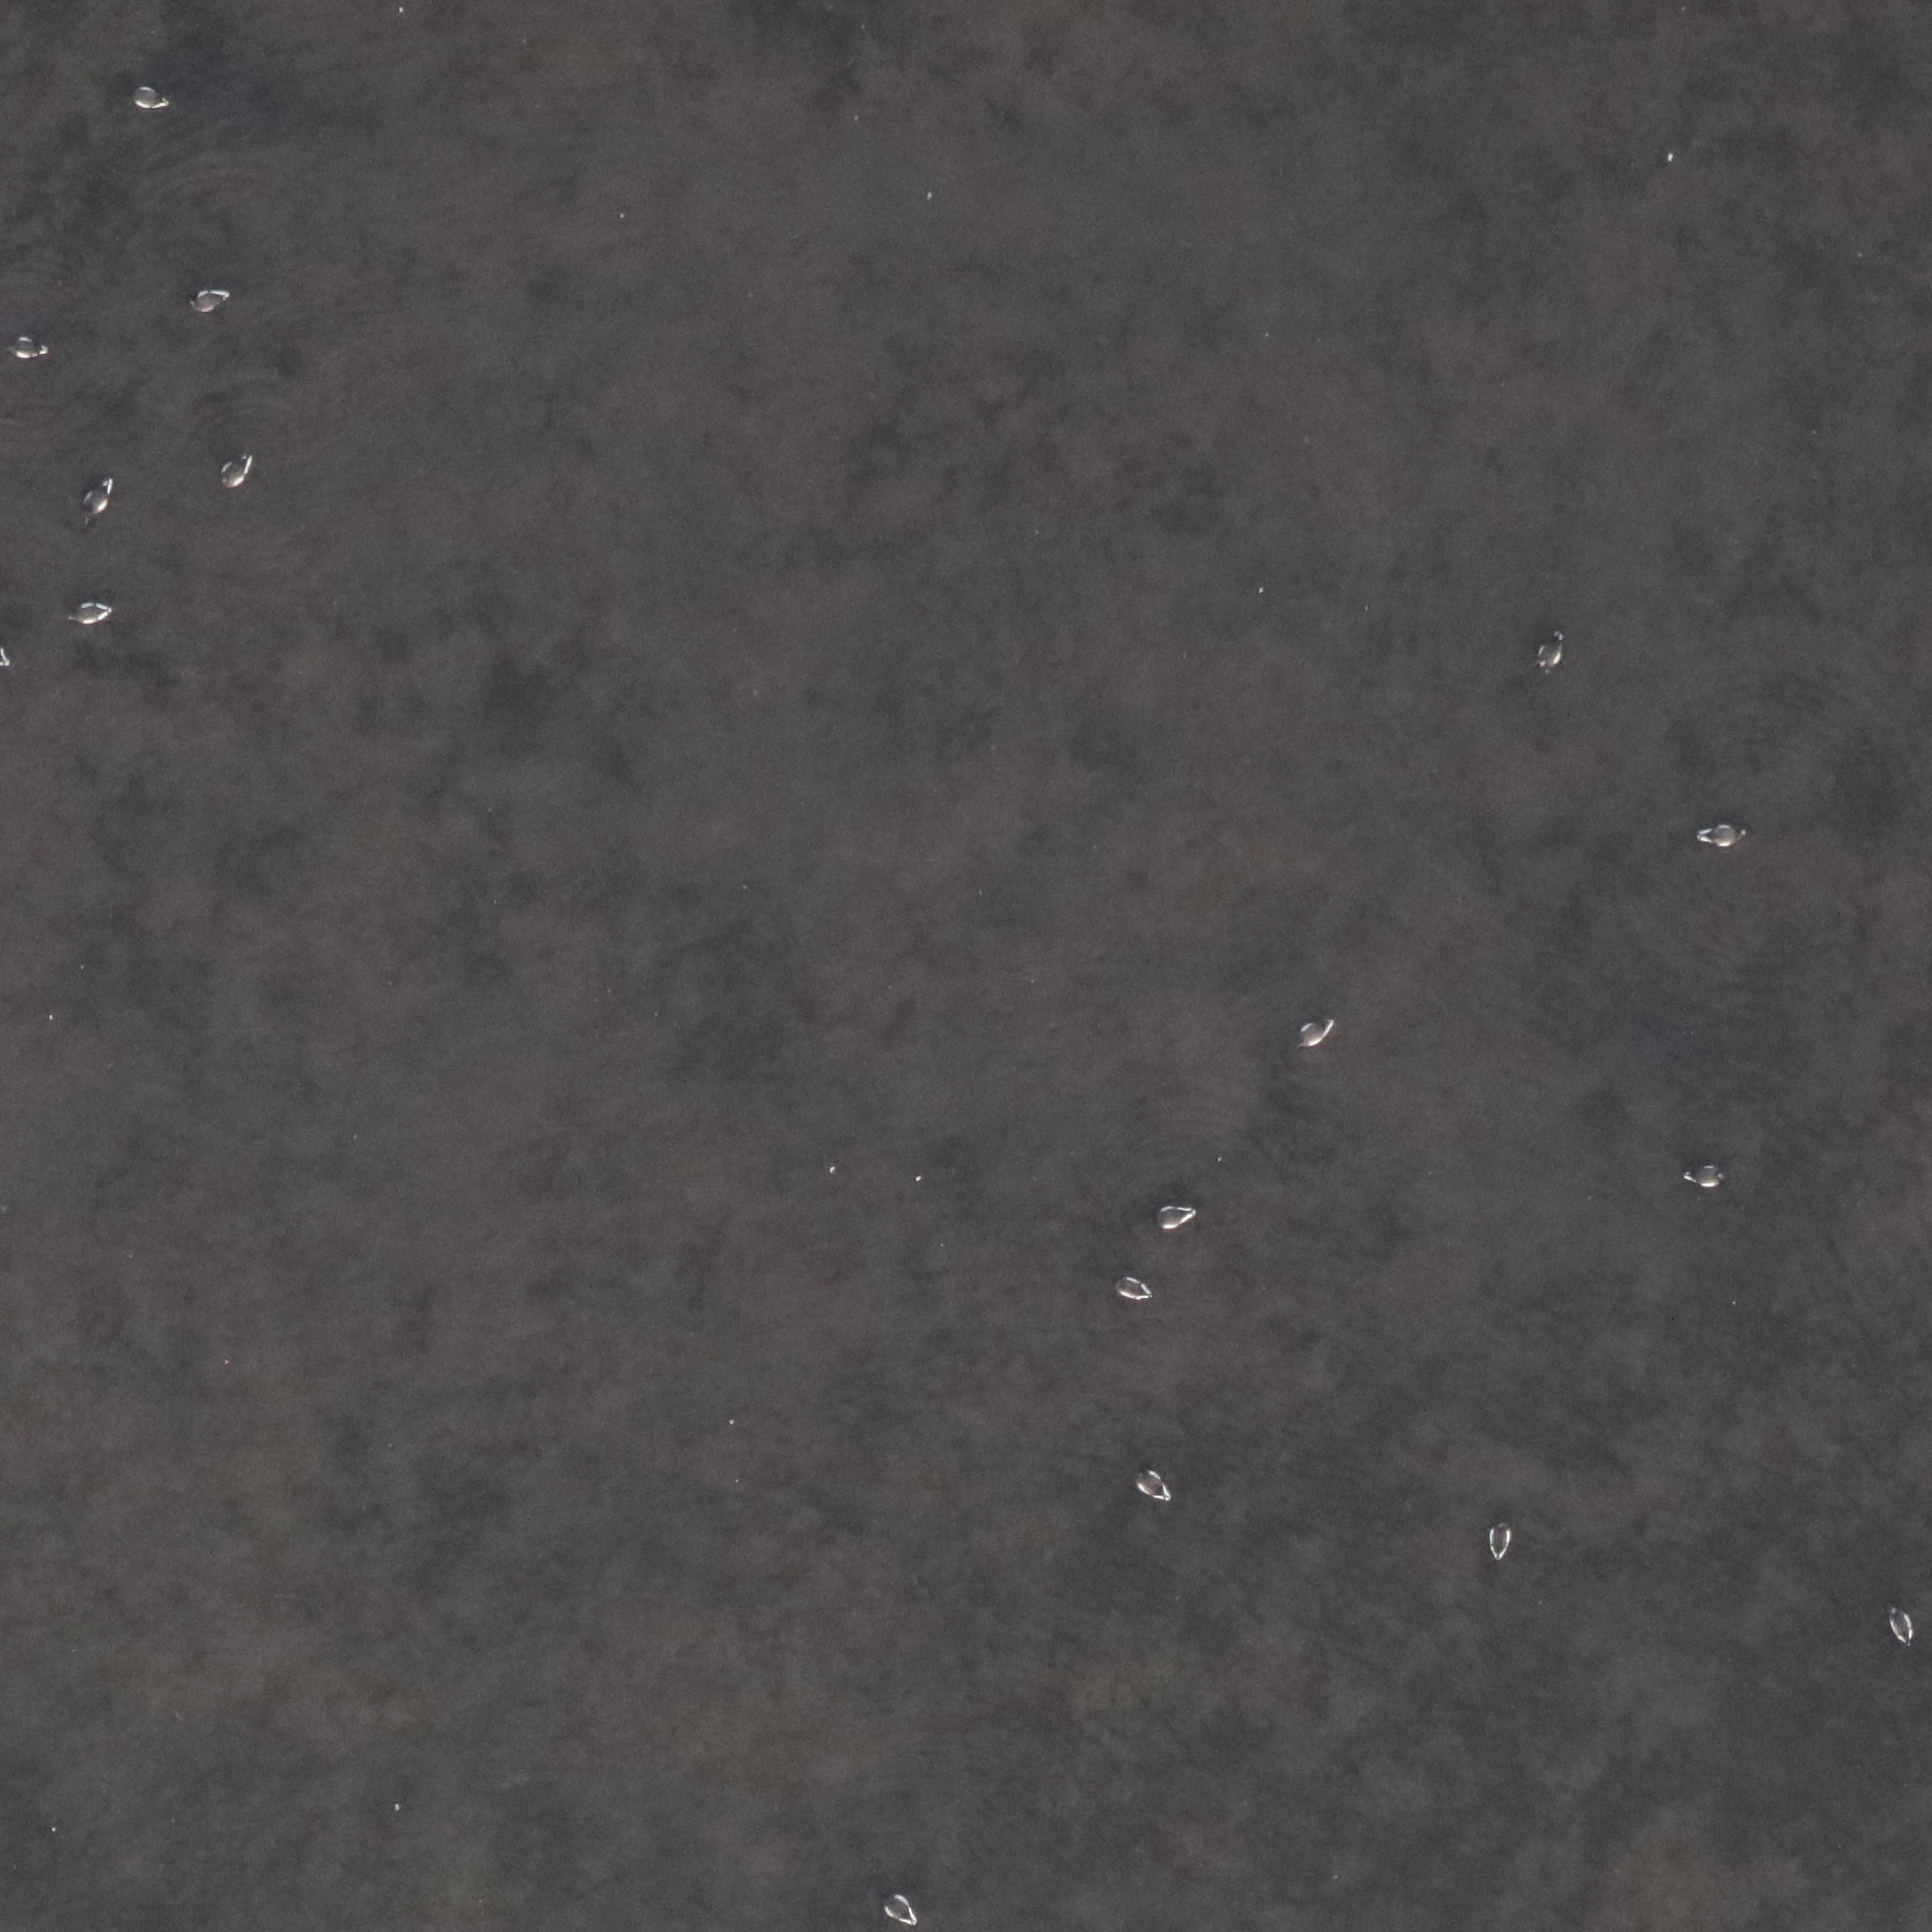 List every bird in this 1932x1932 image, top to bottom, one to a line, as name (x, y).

brant (150, 98)
brant (208, 301)
brant (27, 347)
brant (237, 473)
brant (95, 501)
brant (89, 615)
brant (1549, 653)
brant (1722, 835)
brant (1313, 1033)
brant (1705, 1174)
brant (1172, 1216)
brant (1131, 1286)
brant (1151, 1485)
brant (1498, 1539)
brant (1900, 1623)
brant (900, 1908)